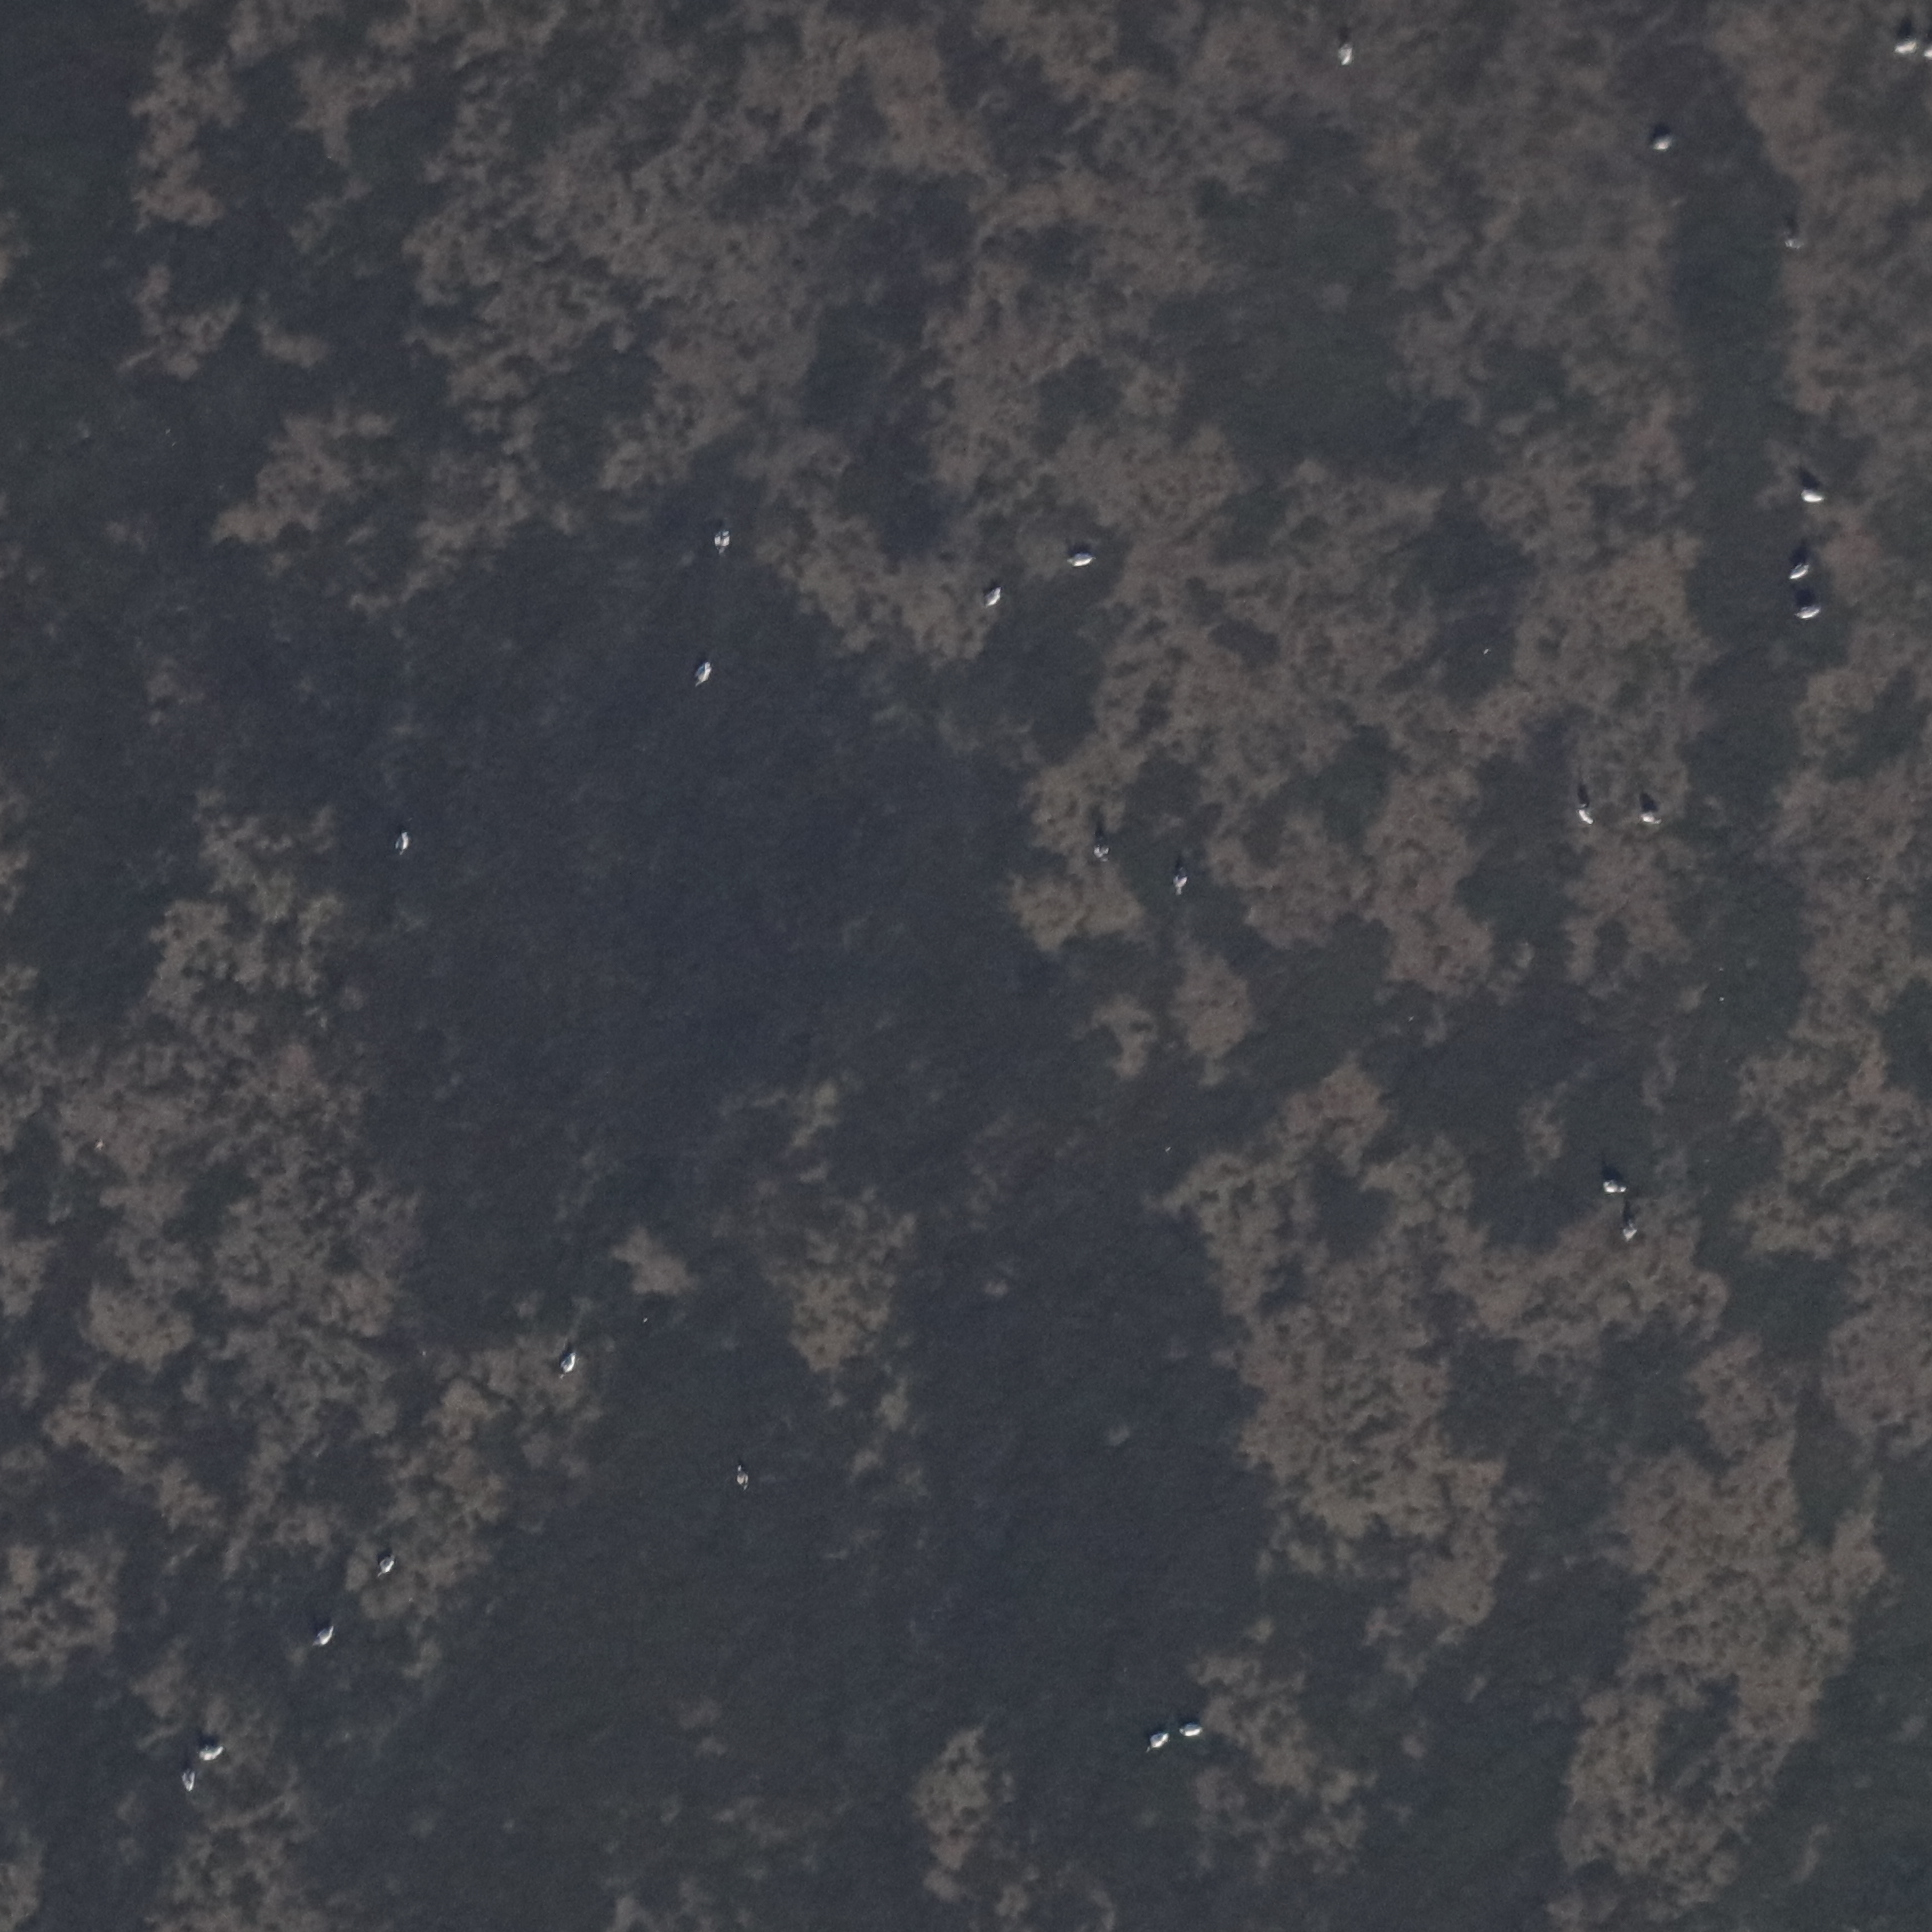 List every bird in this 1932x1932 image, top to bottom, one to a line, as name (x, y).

brant (1900, 43)
brant (1344, 56)
brant (1661, 142)
brant (1793, 236)
brant (1813, 494)
brant (723, 539)
brant (1082, 558)
brant (1796, 569)
brant (992, 596)
brant (1807, 610)
brant (702, 674)
brant (1584, 813)
brant (1651, 816)
brant (402, 843)
brant (1098, 849)
brant (1178, 879)
brant (1613, 1185)
brant (1632, 1232)
brant (569, 1362)
brant (741, 1478)
brant (387, 1562)
brant (323, 1635)
brant (1191, 1729)
brant (1158, 1740)
brant (212, 1750)
brant (187, 1778)